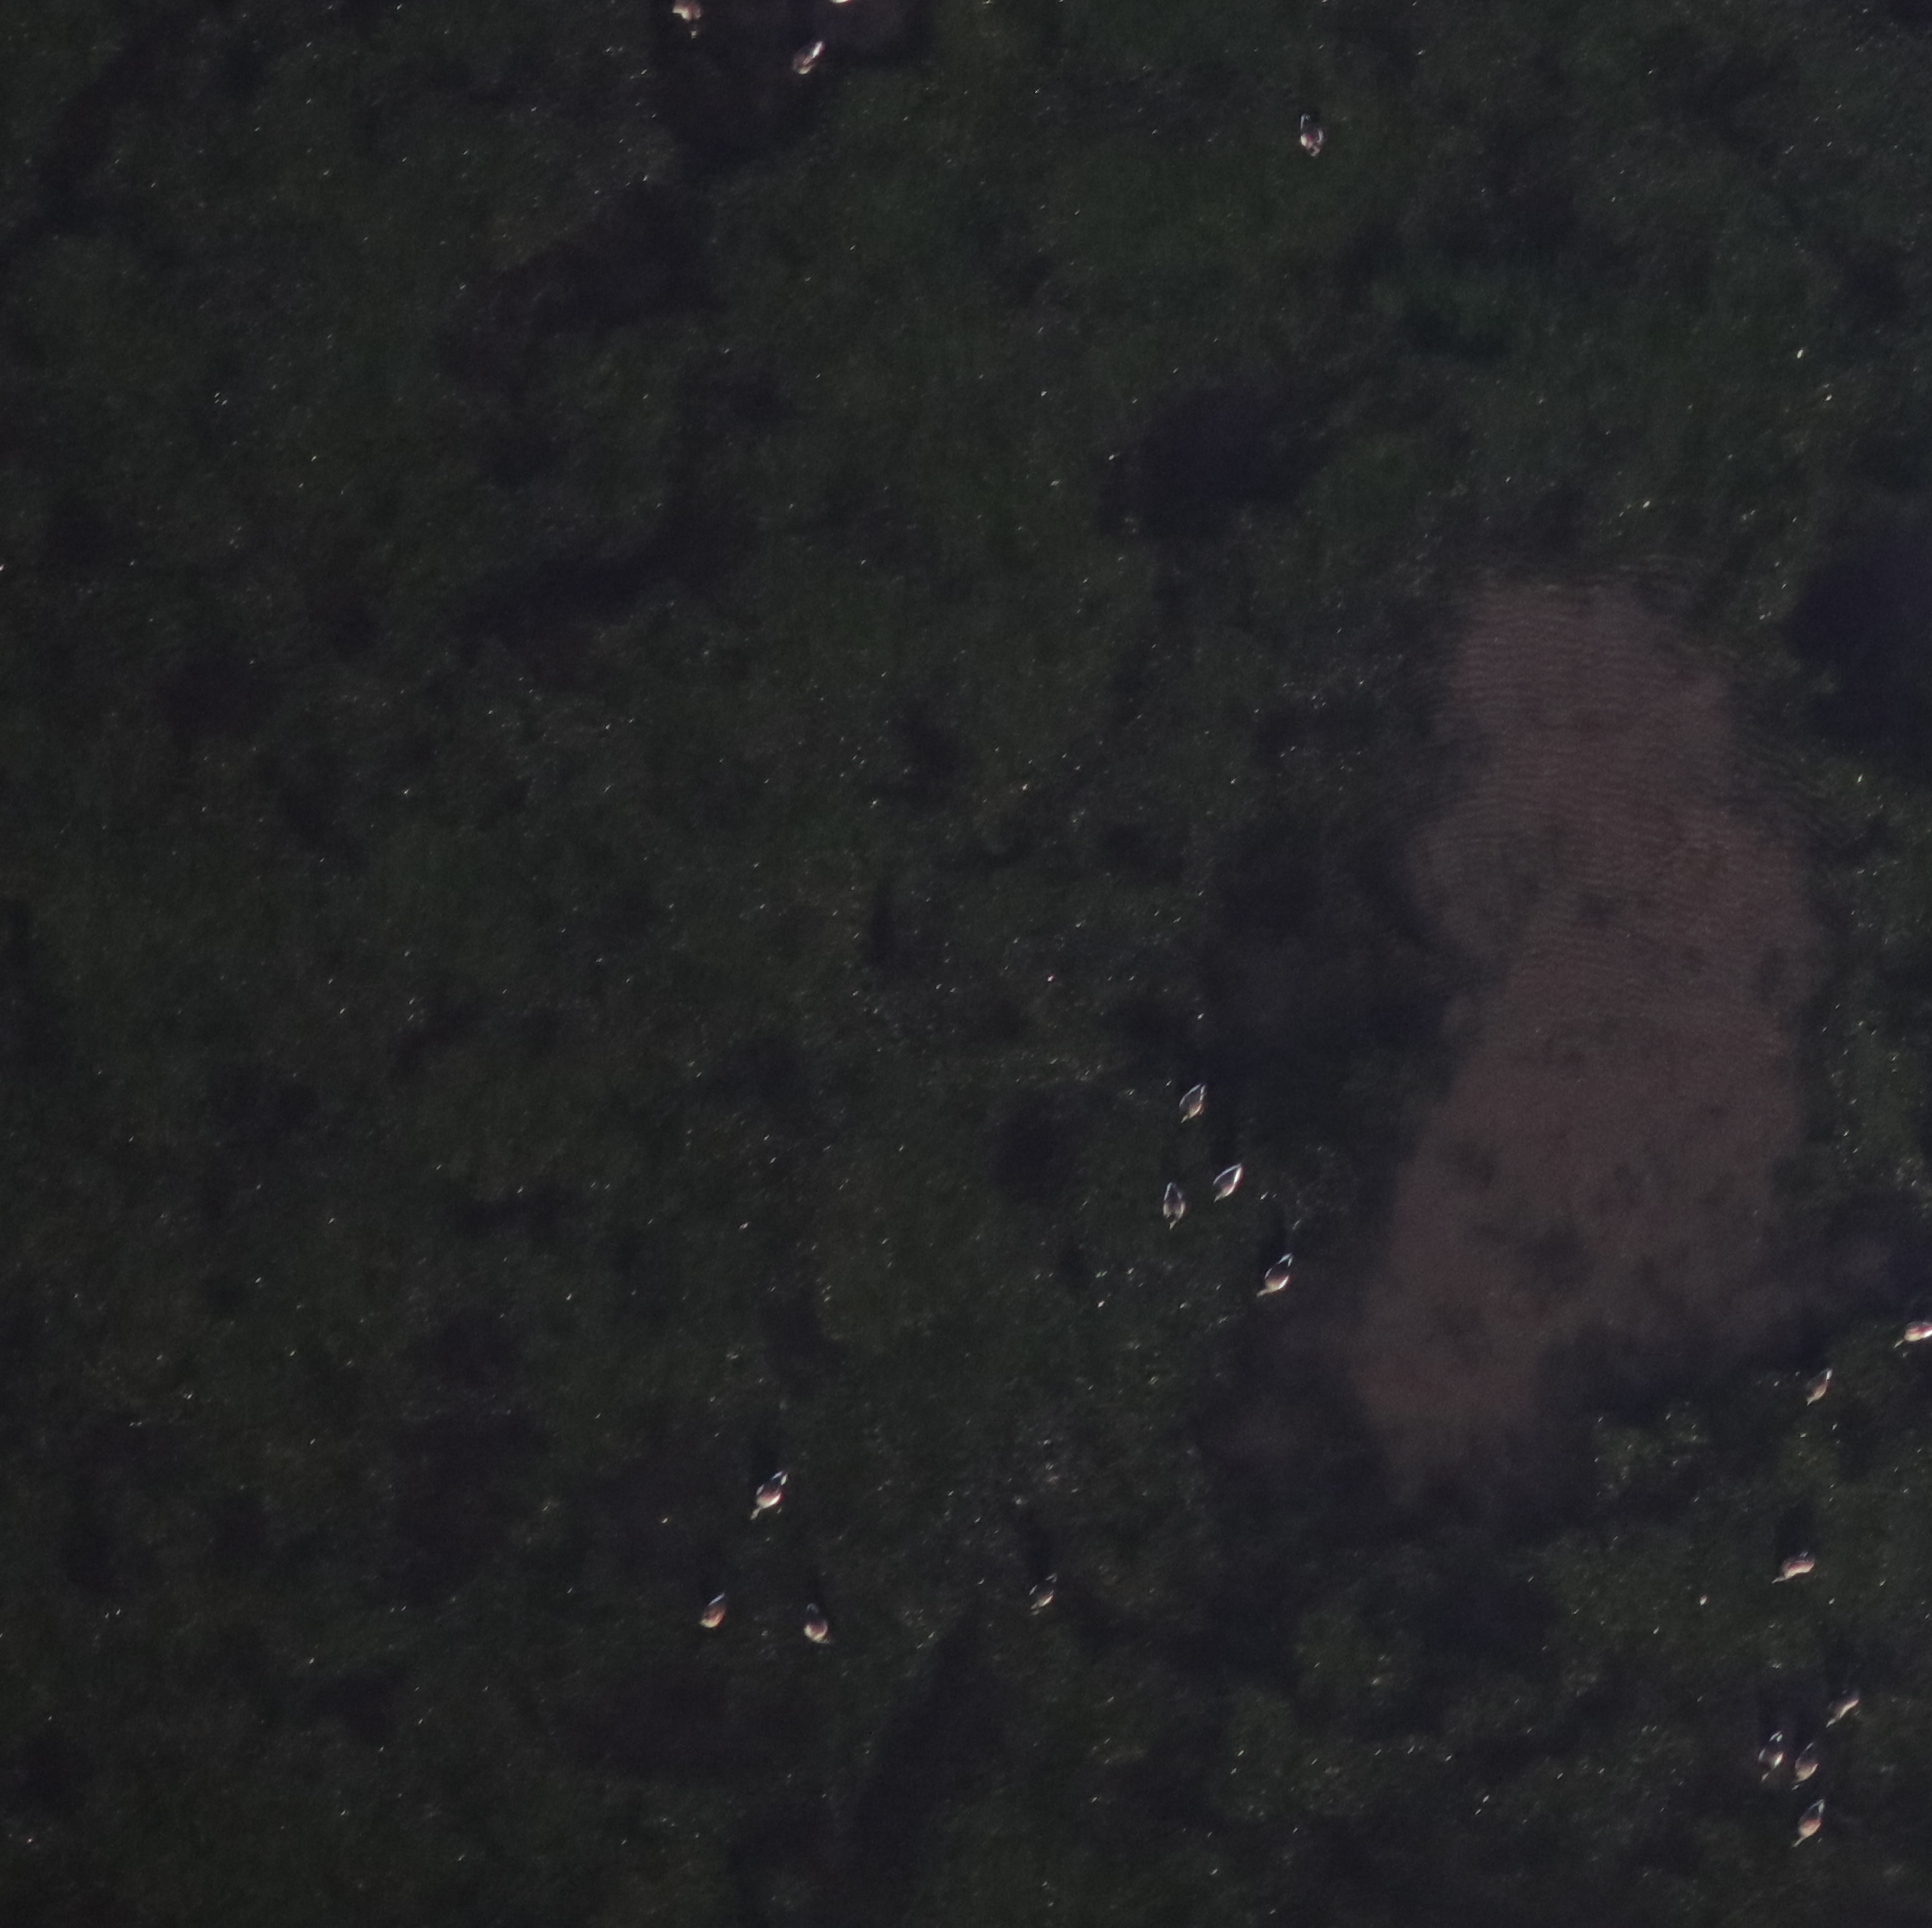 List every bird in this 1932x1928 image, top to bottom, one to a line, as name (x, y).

other bird (694, 2)
other bird (811, 62)
brant (1311, 135)
brant (1191, 1104)
brant (1226, 1182)
brant (1174, 1203)
brant (1276, 1277)
other bird (1926, 1327)
other bird (1815, 1389)
brant (769, 1494)
other bird (1798, 1565)
brant (1042, 1594)
brant (714, 1611)
brant (816, 1625)
other bird (1850, 1705)
brant (1772, 1753)
other bird (1806, 1769)
other bird (1813, 1819)